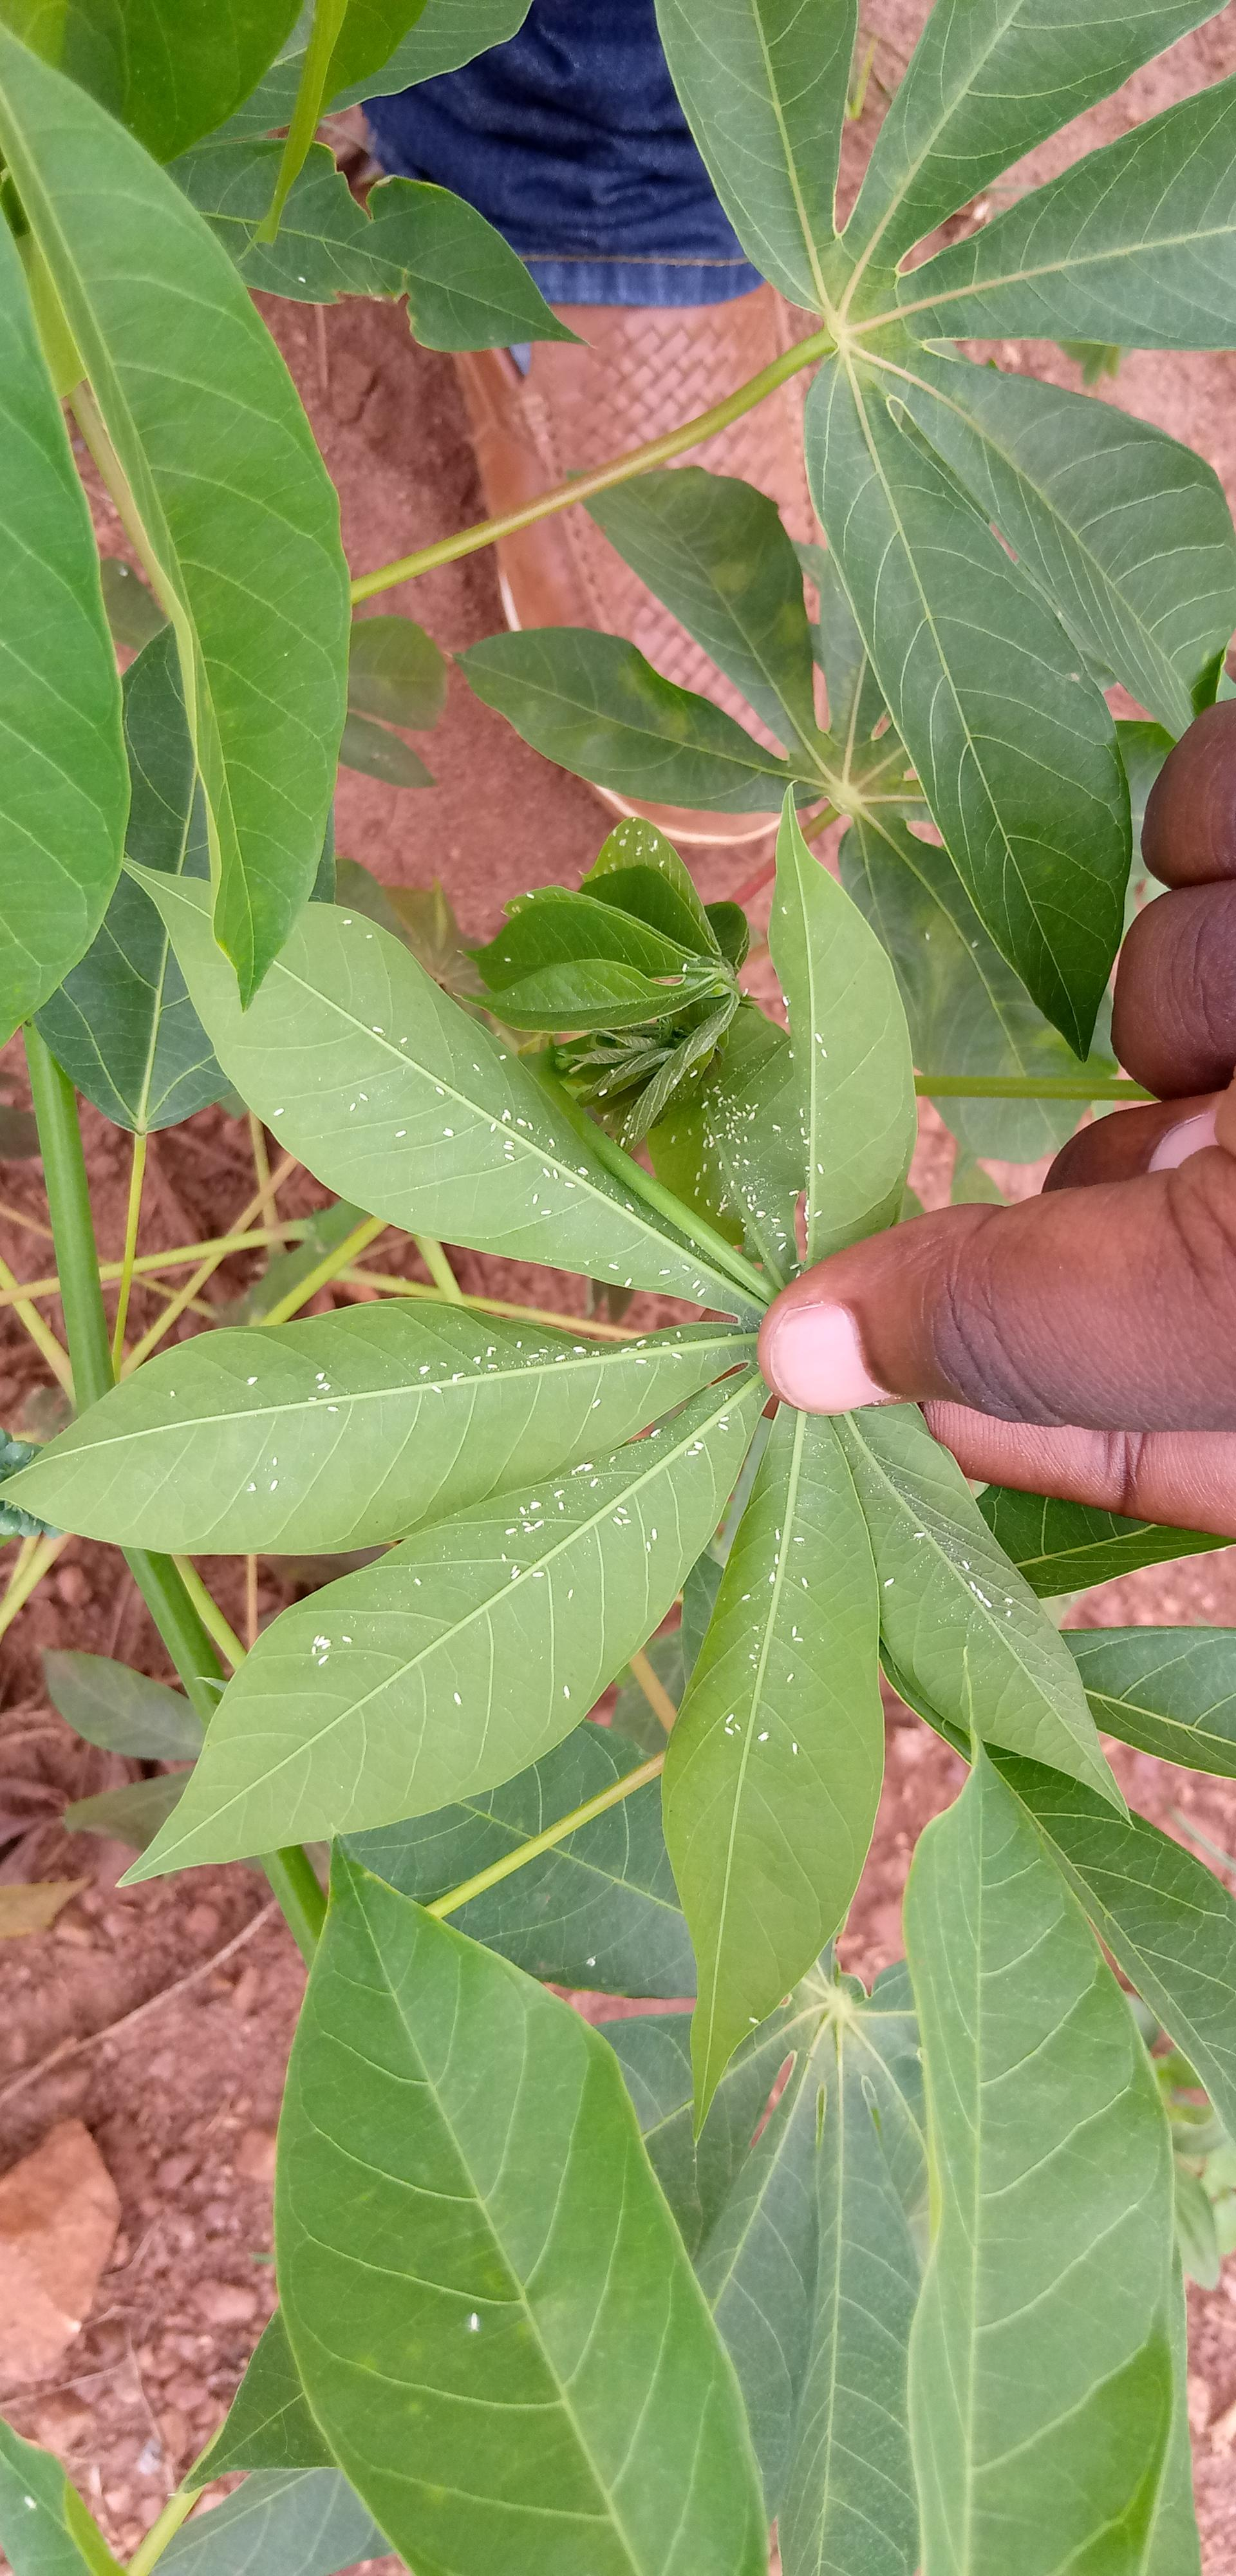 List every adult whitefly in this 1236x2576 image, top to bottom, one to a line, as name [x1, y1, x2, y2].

whitefly [780, 904, 789, 916]
whitefly [339, 918, 354, 927]
whitefly [924, 931, 931, 942]
whitefly [364, 933, 375, 940]
whitefly [680, 962, 689, 974]
whitefly [741, 986, 749, 998]
whitefly [782, 994, 790, 1008]
whitefly [371, 1025, 386, 1035]
whitefly [813, 1032, 825, 1044]
whitefly [397, 1036, 410, 1045]
whitefly [820, 1048, 830, 1059]
whitefly [497, 1050, 509, 1063]
whitefly [787, 1052, 795, 1059]
whitefly [471, 1061, 482, 1074]
whitefly [688, 1068, 698, 1079]
whitefly [712, 1084, 720, 1092]
whitefly [434, 1086, 446, 1097]
whitefly [597, 1088, 608, 1097]
whitefly [714, 1089, 721, 1095]
whitefly [357, 1092, 371, 1103]
whitefly [716, 1095, 724, 1103]
whitefly [700, 1099, 709, 1111]
whitefly [348, 1101, 357, 1113]
whitefly [744, 1103, 753, 1110]
whitefly [751, 1103, 760, 1110]
whitefly [271, 1105, 286, 1117]
whitefly [798, 1106, 806, 1119]
whitefly [503, 1108, 512, 1115]
whitefly [736, 1110, 742, 1117]
whitefly [747, 1111, 756, 1122]
whitefly [503, 1112, 512, 1121]
whitefly [500, 1113, 507, 1124]
whitefly [626, 1114, 633, 1122]
whitefly [731, 1115, 740, 1121]
whitefly [514, 1117, 527, 1128]
whitefly [527, 1120, 534, 1132]
whitefly [488, 1121, 497, 1133]
whitefly [622, 1121, 630, 1131]
whitefly [726, 1122, 730, 1132]
whitefly [771, 1123, 783, 1132]
whitefly [799, 1125, 807, 1136]
whitefly [444, 1127, 454, 1134]
whitefly [393, 1128, 408, 1139]
whitefly [442, 1131, 454, 1138]
whitefly [628, 1132, 635, 1141]
whitefly [715, 1133, 725, 1139]
whitefly [727, 1133, 733, 1140]
whitefly [708, 1133, 715, 1142]
whitefly [743, 1134, 749, 1144]
whitefly [619, 1136, 626, 1148]
whitefly [801, 1136, 810, 1146]
whitefly [547, 1137, 557, 1148]
whitefly [734, 1137, 742, 1145]
whitefly [701, 1138, 708, 1149]
whitefly [503, 1139, 516, 1147]
whitefly [708, 1141, 715, 1149]
whitefly [502, 1144, 515, 1151]
whitefly [502, 1152, 516, 1162]
whitefly [742, 1158, 751, 1166]
whitefly [717, 1160, 724, 1171]
whitefly [731, 1160, 741, 1168]
whitefly [815, 1162, 826, 1175]
whitefly [702, 1162, 709, 1173]
whitefly [803, 1165, 812, 1172]
whitefly [579, 1166, 589, 1175]
whitefly [540, 1166, 552, 1178]
whitefly [551, 1167, 559, 1180]
whitefly [577, 1168, 586, 1177]
whitefly [695, 1170, 702, 1182]
whitefly [729, 1179, 735, 1189]
whitefly [563, 1180, 577, 1189]
whitefly [739, 1185, 747, 1194]
whitefly [747, 1185, 754, 1191]
whitefly [693, 1186, 701, 1197]
whitefly [787, 1186, 801, 1197]
whitefly [531, 1191, 539, 1205]
whitefly [751, 1193, 758, 1202]
whitefly [745, 1194, 752, 1203]
whitefly [705, 1198, 711, 1208]
whitefly [717, 1200, 725, 1213]
whitefly [623, 1201, 639, 1215]
whitefly [747, 1202, 755, 1212]
whitefly [805, 1205, 811, 1215]
whitefly [538, 1209, 554, 1217]
whitefly [812, 1209, 824, 1219]
whitefly [756, 1209, 768, 1215]
whitefly [715, 1211, 722, 1218]
whitefly [803, 1212, 810, 1222]
whitefly [754, 1214, 766, 1220]
whitefly [769, 1217, 782, 1224]
whitefly [774, 1231, 789, 1238]
whitefly [688, 1237, 697, 1249]
whitefly [776, 1241, 788, 1252]
whitefly [606, 1261, 621, 1271]
whitefly [789, 1262, 801, 1271]
whitefly [681, 1262, 691, 1273]
whitefly [657, 1267, 673, 1276]
whitefly [621, 1274, 634, 1287]
whitefly [691, 1278, 702, 1291]
whitefly [696, 1287, 707, 1299]
whitefly [673, 1329, 684, 1340]
whitefly [514, 1338, 523, 1349]
whitefly [635, 1339, 648, 1347]
whitefly [659, 1340, 671, 1347]
whitefly [487, 1345, 497, 1352]
whitefly [572, 1346, 583, 1351]
whitefly [619, 1346, 630, 1354]
whitefly [538, 1347, 549, 1354]
whitefly [576, 1348, 588, 1354]
whitefly [485, 1349, 493, 1358]
whitefly [595, 1350, 601, 1356]
whitefly [669, 1350, 684, 1361]
whitefly [527, 1352, 540, 1360]
whitefly [476, 1354, 482, 1365]
whitefly [553, 1354, 566, 1363]
whitefly [471, 1356, 478, 1363]
whitefly [633, 1357, 649, 1366]
whitefly [525, 1359, 532, 1367]
whitefly [438, 1360, 447, 1367]
whitefly [485, 1363, 500, 1372]
whitefly [417, 1364, 427, 1371]
whitefly [419, 1365, 431, 1376]
whitefly [314, 1372, 321, 1379]
whitefly [319, 1372, 326, 1381]
whitefly [456, 1372, 465, 1377]
whitefly [451, 1372, 458, 1385]
whitefly [245, 1375, 259, 1386]
whitefly [316, 1382, 329, 1390]
whitefly [323, 1383, 332, 1392]
whitefly [430, 1384, 444, 1396]
whitefly [167, 1388, 178, 1399]
whitefly [306, 1396, 318, 1402]
whitefly [590, 1397, 602, 1411]
whitefly [324, 1405, 342, 1413]
whitefly [719, 1416, 730, 1423]
whitefly [716, 1422, 729, 1432]
whitefly [648, 1427, 662, 1439]
whitefly [693, 1440, 705, 1448]
whitefly [693, 1444, 704, 1452]
whitefly [686, 1450, 700, 1457]
whitefly [608, 1454, 619, 1466]
whitefly [270, 1455, 280, 1468]
whitefly [584, 1463, 594, 1468]
whitefly [576, 1464, 585, 1470]
whitefly [584, 1466, 594, 1473]
whitefly [569, 1469, 577, 1478]
whitefly [588, 1476, 599, 1489]
whitefly [269, 1477, 279, 1493]
whitefly [244, 1480, 258, 1493]
whitefly [553, 1489, 566, 1499]
whitefly [530, 1499, 543, 1510]
whitefly [557, 1500, 566, 1513]
whitefly [518, 1505, 527, 1516]
whitefly [616, 1506, 629, 1515]
whitefly [612, 1515, 623, 1528]
whitefly [621, 1518, 633, 1526]
whitefly [534, 1520, 545, 1528]
whitefly [521, 1521, 532, 1527]
whitefly [504, 1526, 518, 1537]
whitefly [523, 1526, 535, 1533]
whitefly [650, 1526, 659, 1542]
whitefly [774, 1527, 782, 1541]
whitefly [910, 1530, 927, 1539]
whitefly [791, 1535, 807, 1544]
whitefly [645, 1539, 653, 1553]
whitefly [499, 1550, 508, 1564]
whitefly [772, 1552, 780, 1565]
whitefly [960, 1558, 971, 1570]
whitefly [510, 1563, 518, 1574]
whitefly [510, 1569, 521, 1580]
whitefly [531, 1570, 545, 1579]
whitefly [766, 1570, 776, 1584]
whitefly [800, 1575, 810, 1589]
whitefly [882, 1575, 896, 1589]
whitefly [413, 1576, 422, 1587]
whitefly [968, 1580, 977, 1592]
whitefly [565, 1588, 575, 1600]
whitefly [975, 1588, 984, 1601]
whitefly [739, 1592, 752, 1601]
whitefly [1002, 1595, 1015, 1605]
whitefly [982, 1598, 993, 1609]
whitefly [1005, 1608, 1013, 1618]
whitefly [751, 1624, 760, 1632]
whitefly [791, 1624, 797, 1637]
whitefly [312, 1633, 320, 1646]
whitefly [341, 1634, 354, 1645]
whitefly [315, 1635, 326, 1647]
whitefly [791, 1636, 805, 1643]
whitefly [322, 1638, 331, 1645]
whitefly [321, 1642, 332, 1651]
whitefly [753, 1643, 760, 1651]
whitefly [310, 1644, 317, 1655]
whitefly [747, 1653, 756, 1662]
whitefly [317, 1653, 330, 1667]
whitefly [785, 1671, 796, 1683]
whitefly [561, 1684, 573, 1700]
whitefly [453, 1690, 463, 1706]
whitefly [725, 1712, 735, 1725]
whitefly [734, 1723, 742, 1732]
whitefly [723, 1726, 735, 1737]
whitefly [756, 1731, 769, 1741]
whitefly [760, 1734, 769, 1742]
whitefly [791, 1741, 800, 1756]
whitefly [746, 2016, 761, 2025]
whitefly [466, 2310, 483, 2334]